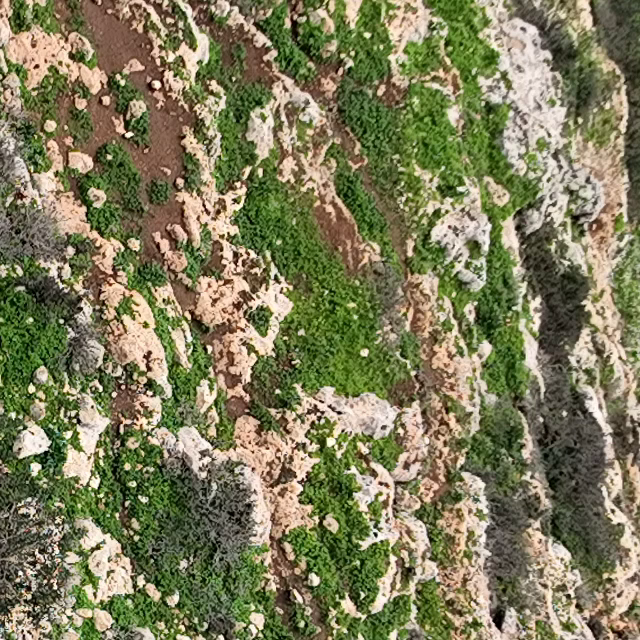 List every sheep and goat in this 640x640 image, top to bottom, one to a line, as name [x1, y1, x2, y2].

None